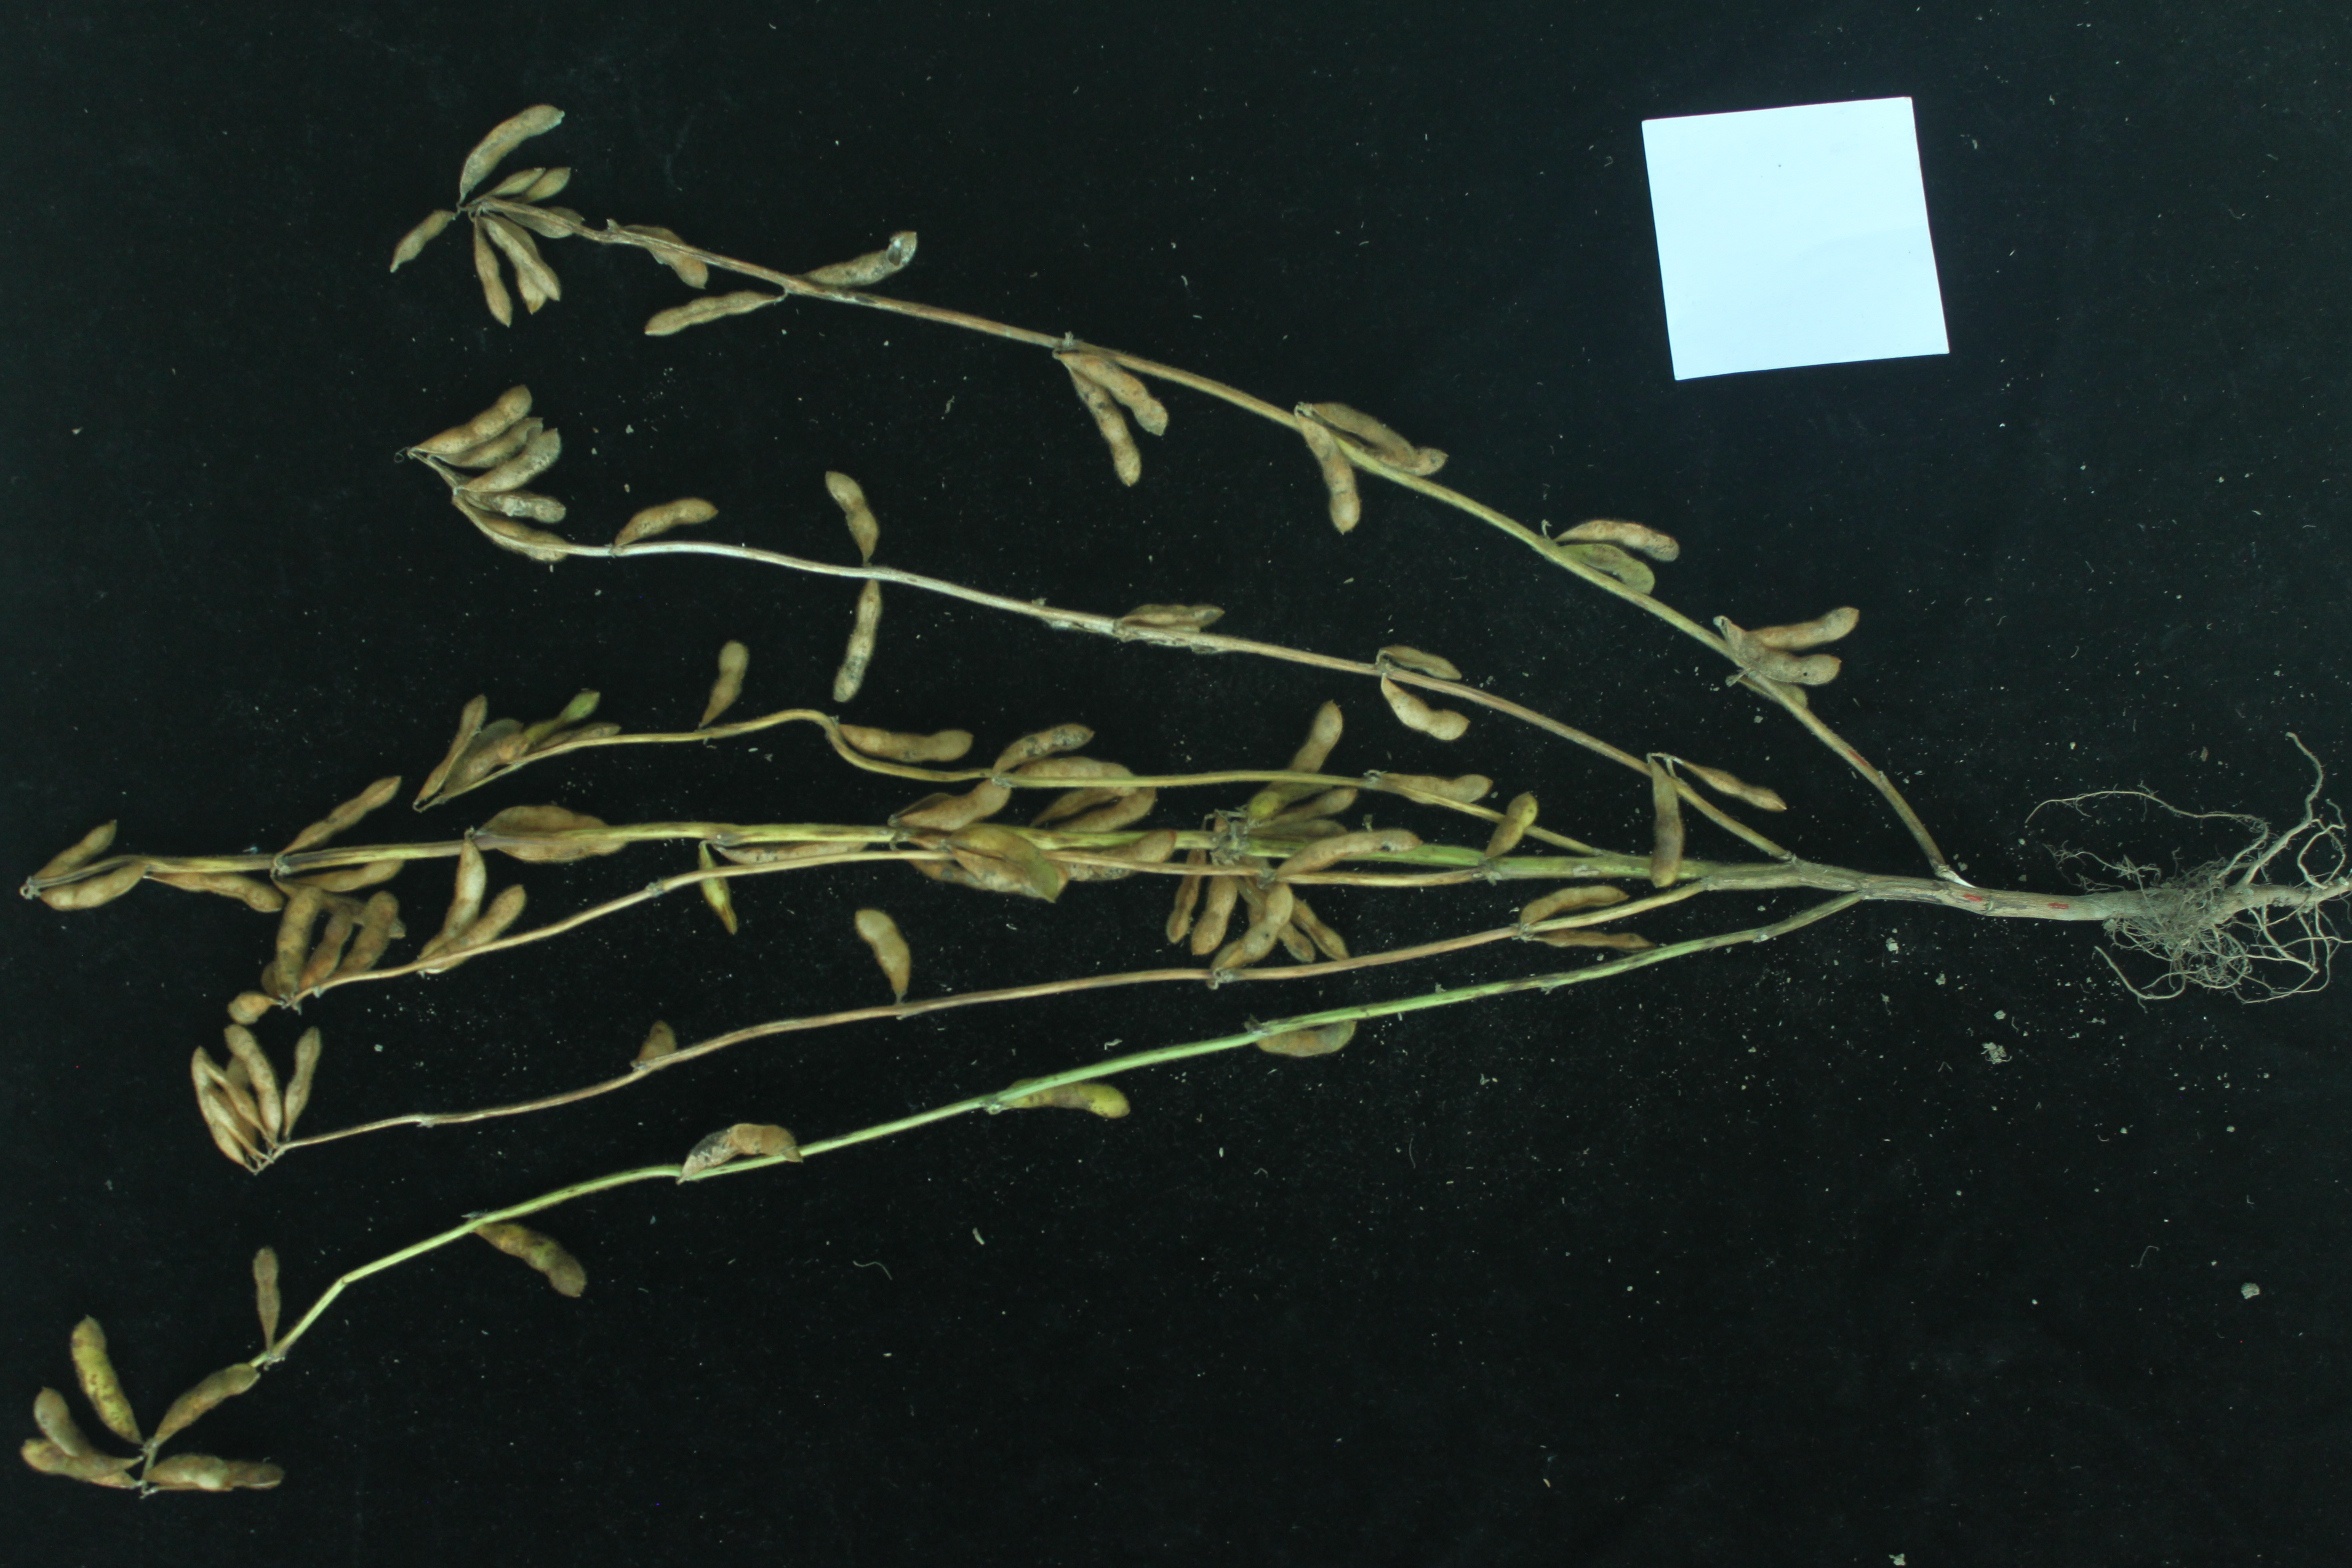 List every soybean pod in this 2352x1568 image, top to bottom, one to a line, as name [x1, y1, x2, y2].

soybean pod [459, 107, 563, 201]
soybean pod [522, 172, 569, 203]
soybean pod [491, 173, 541, 194]
soybean pod [515, 211, 581, 238]
soybean pod [395, 213, 452, 264]
soybean pod [484, 216, 543, 311]
soybean pod [484, 221, 560, 300]
soybean pod [476, 228, 510, 326]
soybean pod [623, 229, 707, 288]
soybean pod [802, 235, 914, 286]
soybean pod [644, 294, 777, 337]
soybean pod [1057, 356, 1166, 436]
soybean pod [1073, 373, 1138, 484]
soybean pod [414, 388, 530, 457]
soybean pod [1310, 405, 1415, 470]
soybean pod [1298, 415, 1358, 534]
soybean pod [442, 421, 541, 468]
soybean pod [1328, 430, 1445, 474]
soybean pod [469, 432, 557, 493]
soybean pod [827, 472, 877, 558]
soybean pod [469, 496, 564, 523]
soybean pod [615, 501, 719, 553]
soybean pod [466, 508, 569, 563]
soybean pod [1556, 523, 1679, 561]
soybean pod [1559, 546, 1653, 593]
soybean pod [833, 581, 881, 701]
soybean pod [1128, 606, 1224, 626]
soybean pod [1747, 608, 1858, 649]
soybean pod [1723, 623, 1839, 685]
soybean pod [701, 645, 746, 723]
soybean pod [1381, 647, 1461, 678]
soybean pod [1383, 680, 1466, 742]
soybean pod [515, 696, 596, 750]
soybean pod [419, 698, 483, 799]
soybean pod [1265, 705, 1339, 793]
soybean pod [534, 724, 619, 754]
soybean pod [840, 726, 972, 762]
soybean pod [990, 727, 1094, 782]
soybean pod [443, 731, 522, 790]
soybean pod [1007, 759, 1136, 800]
soybean pod [1677, 761, 1784, 813]
soybean pod [1653, 765, 1681, 887]
soybean pod [1373, 770, 1490, 805]
soybean pod [289, 776, 401, 851]
soybean pod [900, 782, 1010, 828]
soybean pod [1033, 788, 1115, 824]
soybean pod [1057, 789, 1153, 837]
soybean pod [1261, 790, 1354, 827]
soybean pod [1487, 795, 1538, 863]
soybean pod [481, 809, 607, 833]
soybean pod [34, 822, 116, 879]
soybean pod [1256, 823, 1346, 841]
soybean pod [934, 829, 1064, 896]
soybean pod [1064, 830, 1176, 881]
soybean pod [1272, 830, 1421, 878]
soybean pod [417, 840, 486, 963]
soybean pod [504, 841, 620, 861]
soybean pod [726, 841, 866, 865]
soybean pod [701, 846, 736, 935]
soybean pod [951, 850, 1047, 903]
soybean pod [1169, 850, 1203, 942]
soybean pod [1193, 860, 1238, 954]
soybean pod [280, 861, 402, 892]
soybean pod [911, 864, 996, 889]
soybean pod [37, 868, 144, 909]
soybean pod [148, 874, 282, 910]
soybean pod [281, 886, 402, 937]
soybean pod [1213, 887, 1290, 971]
soybean pod [278, 888, 321, 1003]
soybean pod [423, 889, 525, 975]
soybean pod [1524, 889, 1628, 925]
soybean pod [342, 892, 397, 972]
soybean pod [1290, 898, 1346, 962]
soybean pod [300, 906, 352, 986]
soybean pod [858, 912, 909, 1002]
soybean pod [1278, 923, 1314, 962]
soybean pod [1536, 933, 1652, 949]
soybean pod [229, 994, 277, 1023]
soybean pod [1254, 1022, 1355, 1059]
soybean pod [227, 1028, 280, 1134]
soybean pod [287, 1030, 321, 1138]
soybean pod [192, 1048, 248, 1165]
soybean pod [194, 1061, 269, 1135]
soybean pod [999, 1086, 1130, 1117]
soybean pod [201, 1090, 261, 1153]
soybean pod [678, 1125, 802, 1184]
soybean pod [476, 1226, 584, 1297]
soybean pod [256, 1250, 276, 1344]
soybean pod [71, 1319, 141, 1443]
soybean pod [150, 1362, 258, 1448]
soybean pod [36, 1390, 139, 1488]
soybean pod [24, 1442, 139, 1477]
soybean pod [147, 1454, 283, 1491]